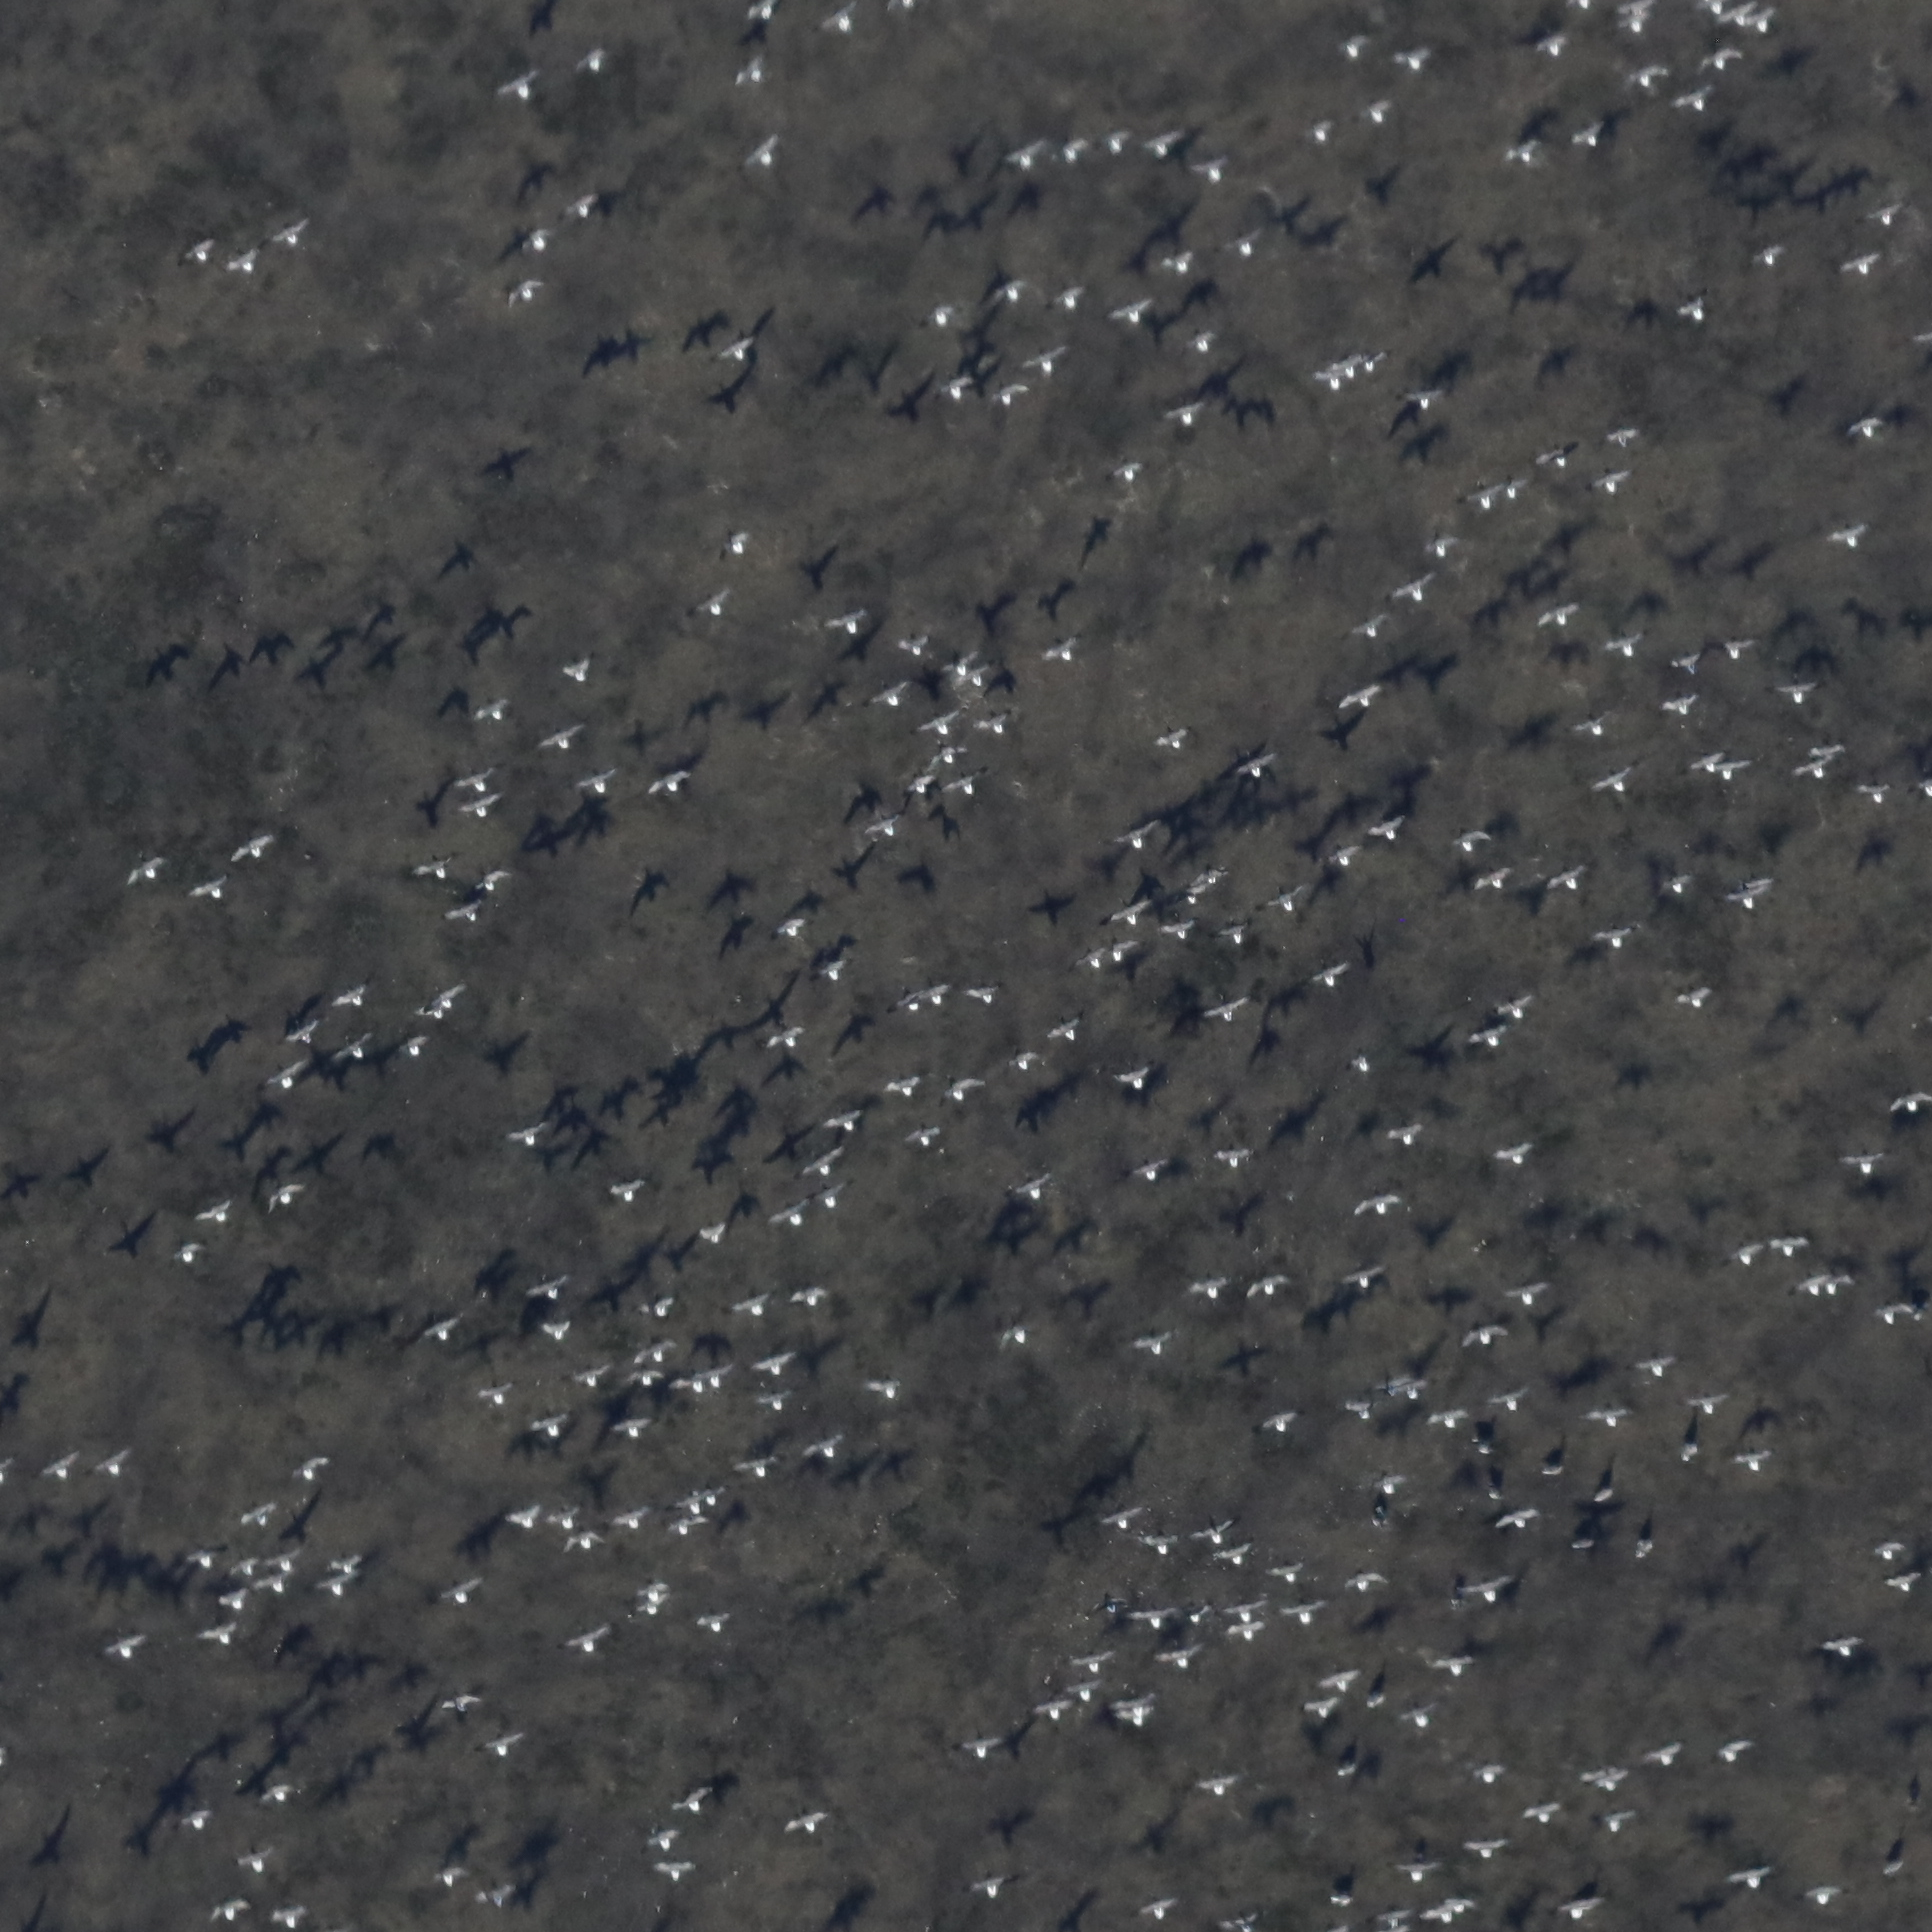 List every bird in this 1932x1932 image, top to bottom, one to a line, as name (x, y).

brant (900, 0)
brant (1590, 1)
brant (1640, 1)
brant (1717, 3)
brant (755, 5)
brant (1730, 17)
brant (1770, 21)
brant (827, 27)
brant (1630, 30)
brant (1570, 43)
brant (1356, 50)
brant (595, 56)
brant (1731, 58)
brant (1408, 66)
brant (525, 79)
brant (1644, 79)
brant (750, 83)
brant (1686, 110)
brant (1387, 112)
brant (1600, 130)
brant (1323, 139)
brant (1111, 145)
brant (1074, 146)
brant (1160, 146)
brant (1026, 149)
brant (1537, 151)
brant (760, 159)
brant (1205, 163)
brant (587, 195)
brant (1884, 210)
brant (537, 223)
brant (1246, 244)
brant (275, 247)
brant (1770, 250)
brant (195, 254)
brant (1188, 267)
brant (237, 274)
brant (1860, 278)
brant (524, 287)
brant (1013, 290)
brant (1076, 301)
brant (1138, 312)
brant (1695, 314)
brant (946, 316)
brant (1200, 345)
brant (1930, 345)
brant (743, 351)
brant (1374, 356)
brant (1045, 365)
brant (1350, 367)
brant (1320, 377)
brant (968, 386)
brant (1427, 388)
brant (1017, 404)
brant (1191, 409)
brant (1879, 417)
brant (1621, 440)
brant (1548, 456)
brant (1129, 470)
brant (1511, 479)
brant (1610, 485)
brant (1483, 497)
brant (1846, 534)
brant (746, 550)
brant (1437, 555)
brant (1423, 591)
brant (710, 600)
brant (1563, 617)
brant (854, 627)
brant (1379, 627)
brant (910, 644)
brant (1070, 644)
brant (1640, 649)
brant (1742, 649)
brant (1682, 657)
brant (963, 661)
brant (586, 680)
brant (981, 685)
brant (889, 693)
brant (1805, 693)
brant (1366, 703)
brant (1682, 711)
brant (500, 713)
brant (1592, 720)
brant (942, 725)
brant (986, 725)
brant (567, 744)
brant (1178, 744)
brant (1828, 750)
brant (1707, 752)
brant (949, 759)
brant (1254, 768)
brant (1811, 773)
brant (1612, 775)
brant (1735, 779)
brant (662, 781)
brant (1869, 782)
brant (467, 783)
brant (594, 783)
brant (928, 783)
brant (979, 787)
brant (483, 817)
brant (889, 822)
brant (1379, 832)
brant (1473, 837)
brant (1139, 844)
brant (262, 852)
brant (1348, 862)
brant (434, 868)
brant (169, 873)
brant (1210, 875)
brant (1761, 875)
brant (1572, 876)
brant (1490, 879)
brant (494, 880)
brant (1681, 882)
brant (213, 897)
brant (1191, 901)
brant (1747, 903)
brant (1298, 908)
brant (1121, 916)
brant (469, 920)
brant (795, 928)
brant (1618, 928)
brant (1237, 935)
brant (1182, 938)
brant (1125, 950)
brant (1090, 951)
brant (836, 975)
brant (1343, 975)
brant (1701, 993)
brant (350, 997)
brant (933, 999)
brant (447, 1000)
brant (901, 1001)
brant (976, 1001)
brant (1526, 1002)
brant (439, 1008)
brant (1227, 1011)
brant (296, 1030)
brant (1070, 1032)
brant (787, 1035)
brant (1484, 1040)
brant (421, 1045)
brant (350, 1057)
brant (1028, 1064)
brant (1364, 1064)
brant (1139, 1068)
brant (286, 1077)
brant (909, 1089)
brant (967, 1090)
brant (1907, 1102)
brant (848, 1125)
brant (536, 1131)
brant (1413, 1131)
brant (933, 1135)
brant (1869, 1151)
brant (1234, 1156)
brant (1513, 1157)
brant (818, 1158)
brant (1145, 1171)
brant (1034, 1189)
brant (827, 1196)
brant (284, 1197)
brant (1378, 1198)
brant (629, 1200)
brant (208, 1213)
brant (786, 1218)
brant (710, 1235)
brant (1797, 1242)
brant (1750, 1250)
brant (187, 1258)
brant (1359, 1278)
brant (1823, 1284)
brant (547, 1285)
brant (1209, 1285)
brant (1840, 1286)
brant (1271, 1287)
brant (1538, 1294)
brant (666, 1298)
brant (818, 1298)
brant (752, 1299)
brant (1921, 1306)
brant (1894, 1312)
brant (559, 1329)
brant (444, 1334)
brant (1018, 1334)
brant (1483, 1338)
brant (1155, 1344)
brant (663, 1349)
brant (781, 1352)
brant (714, 1365)
brant (1672, 1376)
brant (648, 1379)
brant (1399, 1383)
brant (1426, 1383)
brant (880, 1384)
brant (587, 1386)
brant (684, 1387)
brant (765, 1395)
brant (500, 1396)
brant (1515, 1398)
brant (1361, 1405)
brant (1619, 1409)
brant (1721, 1410)
brant (1288, 1414)
brant (1452, 1416)
brant (629, 1424)
brant (550, 1429)
brant (1489, 1441)
brant (829, 1442)
brant (1702, 1444)
brant (111, 1463)
brant (1563, 1463)
brant (1759, 1464)
brant (311, 1468)
brant (760, 1468)
brant (68, 1472)
brant (1391, 1482)
brant (723, 1493)
brant (1499, 1495)
brant (689, 1500)
brant (1614, 1504)
brant (565, 1511)
brant (520, 1512)
brant (629, 1513)
brant (1523, 1513)
brant (251, 1516)
brant (1129, 1517)
brant (1228, 1524)
brant (1374, 1526)
brant (687, 1535)
brant (591, 1536)
brant (1160, 1545)
brant (1586, 1545)
brant (347, 1552)
brant (1236, 1552)
brant (1646, 1552)
brant (1890, 1552)
brant (209, 1553)
brant (286, 1556)
brant (255, 1567)
brant (1301, 1567)
brant (344, 1579)
brant (658, 1582)
brant (1501, 1582)
brant (465, 1585)
brant (284, 1587)
brant (1381, 1589)
brant (1904, 1592)
brant (231, 1598)
brant (1468, 1598)
brant (654, 1606)
brant (1115, 1606)
brant (1245, 1610)
brant (1195, 1611)
brant (1317, 1611)
brant (1152, 1614)
brant (719, 1620)
brant (233, 1625)
brant (600, 1628)
brant (1246, 1640)
brant (123, 1646)
brant (1836, 1649)
brant (1182, 1659)
brant (1087, 1671)
brant (1468, 1678)
brant (1348, 1687)
brant (1076, 1695)
brant (1137, 1695)
brant (1377, 1700)
brant (458, 1711)
brant (1047, 1712)
brant (1311, 1716)
brant (1141, 1717)
brant (1430, 1725)
brant (516, 1748)
brant (990, 1748)
brant (1664, 1752)
brant (1724, 1758)
brant (1489, 1767)
brant (1590, 1769)
brant (1357, 1774)
brant (1623, 1785)
brant (1230, 1787)
brant (280, 1796)
brant (696, 1798)
brant (1913, 1811)
brant (807, 1814)
brant (1534, 1818)
brant (198, 1823)
brant (1617, 1825)
brant (674, 1845)
brant (1490, 1850)
brant (249, 1858)
brant (1890, 1868)
brant (454, 1871)
brant (1423, 1872)
brant (683, 1877)
brant (1760, 1878)
brant (1004, 1885)
brant (504, 1895)
brant (1167, 1901)
brant (1467, 1903)
brant (1830, 1904)
brant (1346, 1905)
brant (1443, 1907)
brant (1577, 1907)
brant (233, 1910)
brant (1396, 1916)
brant (1245, 1918)
brant (283, 1922)